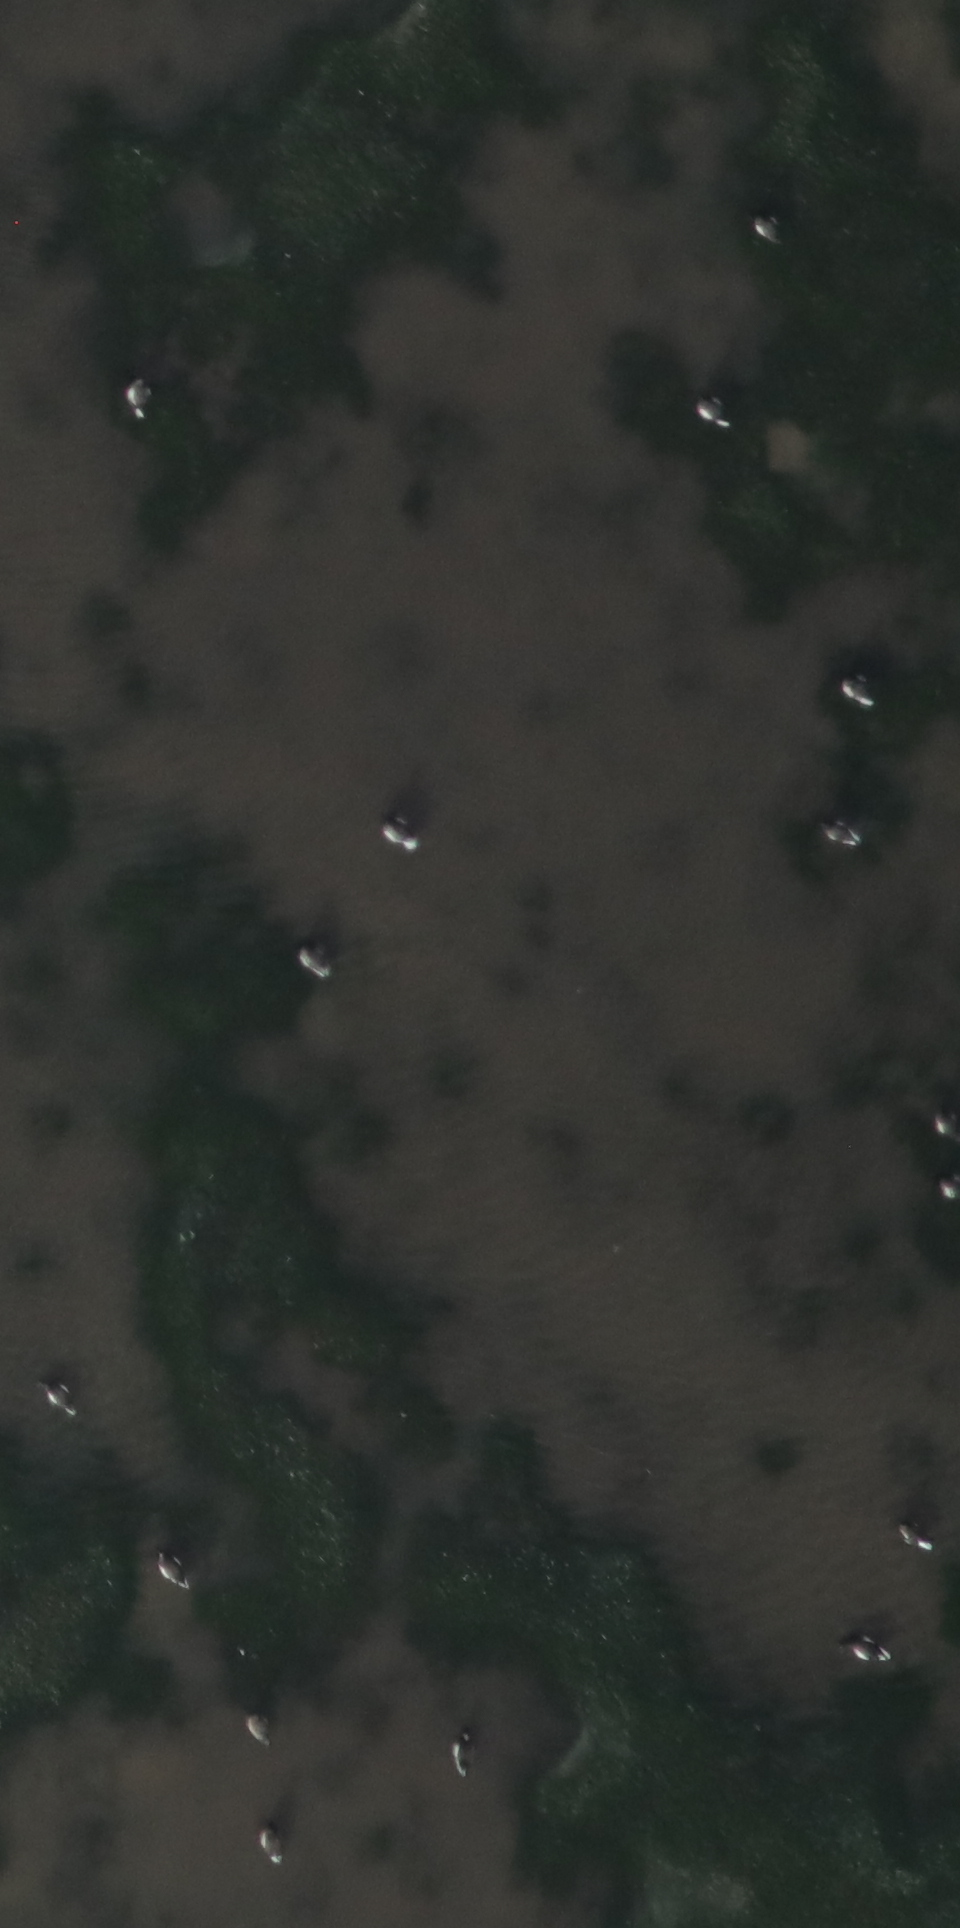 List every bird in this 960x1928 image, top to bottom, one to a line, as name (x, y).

brant (766, 227)
brant (139, 397)
brant (713, 409)
brant (856, 689)
brant (398, 824)
brant (836, 832)
brant (314, 958)
brant (944, 1119)
brant (952, 1185)
brant (57, 1395)
brant (913, 1531)
brant (173, 1568)
brant (866, 1649)
brant (261, 1724)
brant (467, 1749)
brant (274, 1840)